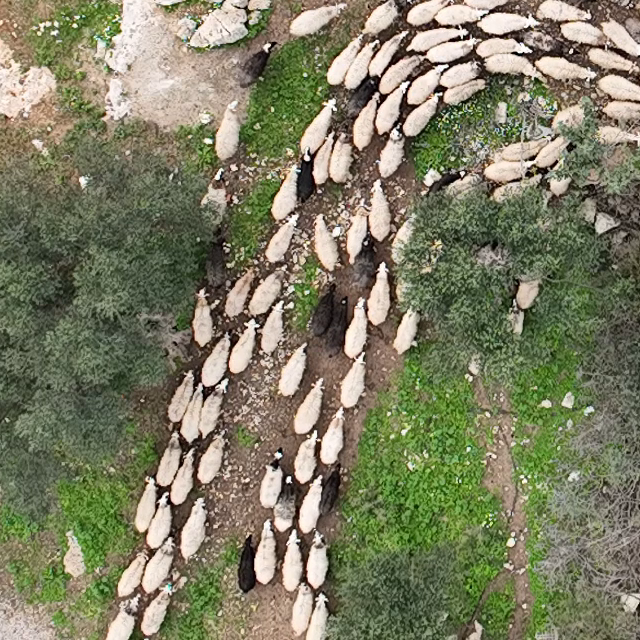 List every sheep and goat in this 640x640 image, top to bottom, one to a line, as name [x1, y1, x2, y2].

sheep [363, 0, 418, 36]
sheep [407, 0, 457, 26]
sheep [463, 0, 520, 11]
sheep [538, 0, 592, 22]
sheep [539, 0, 597, 4]
sheep [583, 0, 635, 9]
sheep [290, 1, 349, 36]
sheep [434, 5, 488, 24]
sheep [475, 13, 543, 36]
sheep [625, 17, 639, 53]
sheep [601, 19, 639, 61]
sheep [560, 22, 615, 46]
sheep [404, 26, 467, 52]
sheep [367, 30, 409, 85]
sheep [522, 31, 580, 54]
sheep [327, 33, 365, 87]
sheep [427, 37, 481, 63]
sheep [476, 38, 532, 57]
sheep [343, 39, 379, 92]
sheep [238, 42, 277, 88]
sheep [586, 48, 639, 73]
sheep [379, 54, 425, 94]
sheep [484, 54, 546, 79]
sheep [535, 56, 595, 79]
sheep [439, 62, 482, 88]
sheep [406, 64, 449, 106]
sheep [599, 74, 639, 104]
sheep [442, 79, 493, 108]
sheep [375, 81, 409, 134]
sheep [352, 91, 381, 152]
sheep [401, 93, 440, 136]
sheep [299, 98, 336, 153]
sheep [214, 99, 242, 160]
sheep [602, 101, 639, 120]
sheep [551, 103, 589, 134]
sheep [377, 121, 404, 179]
sheep [591, 125, 639, 146]
sheep [311, 131, 335, 184]
sheep [328, 134, 354, 184]
sheep [499, 134, 553, 160]
sheep [535, 136, 572, 168]
sheep [297, 147, 313, 202]
sheep [548, 157, 574, 197]
sheep [483, 160, 538, 182]
sheep [270, 164, 298, 221]
sheep [200, 169, 226, 227]
sheep [428, 171, 466, 196]
sheep [491, 172, 541, 203]
sheep [445, 176, 483, 198]
sheep [369, 177, 392, 243]
sheep [454, 180, 499, 204]
sheep [344, 197, 369, 263]
sheep [265, 213, 299, 263]
sheep [312, 213, 339, 271]
sheep [391, 213, 418, 264]
sheep [394, 259, 420, 302]
sheep [365, 263, 390, 326]
sheep [249, 264, 288, 315]
sheep [224, 266, 254, 317]
sheep [516, 274, 541, 310]
sheep [312, 283, 336, 336]
sheep [191, 286, 215, 347]
sheep [327, 296, 348, 345]
sheep [344, 297, 367, 359]
sheep [505, 298, 526, 339]
sheep [259, 301, 284, 355]
sheep [393, 306, 422, 356]
sheep [228, 318, 258, 374]
sheep [200, 332, 231, 387]
sheep [276, 341, 308, 398]
sheep [340, 352, 365, 408]
sheep [167, 368, 193, 424]
sheep [292, 378, 323, 435]
sheep [198, 379, 229, 438]
sheep [180, 383, 204, 442]
sheep [320, 407, 343, 465]
sheep [197, 430, 225, 483]
sheep [293, 430, 317, 484]
sheep [155, 431, 184, 487]
sheep [170, 446, 198, 506]
sheep [259, 448, 283, 508]
sheep [319, 464, 341, 516]
sheep [134, 475, 158, 534]
sheep [298, 475, 323, 531]
sheep [273, 476, 295, 534]
sheep [145, 492, 170, 548]
sheep [180, 498, 206, 560]
sheep [254, 519, 277, 584]
sheep [280, 529, 303, 592]
sheep [305, 531, 329, 589]
sheep [237, 535, 256, 591]
sheep [141, 536, 175, 594]
sheep [116, 546, 147, 598]
sheep [289, 582, 314, 635]
sheep [140, 583, 171, 635]
sheep [307, 592, 330, 635]
sheep [106, 593, 140, 635]
sheep [471, 619, 484, 637]